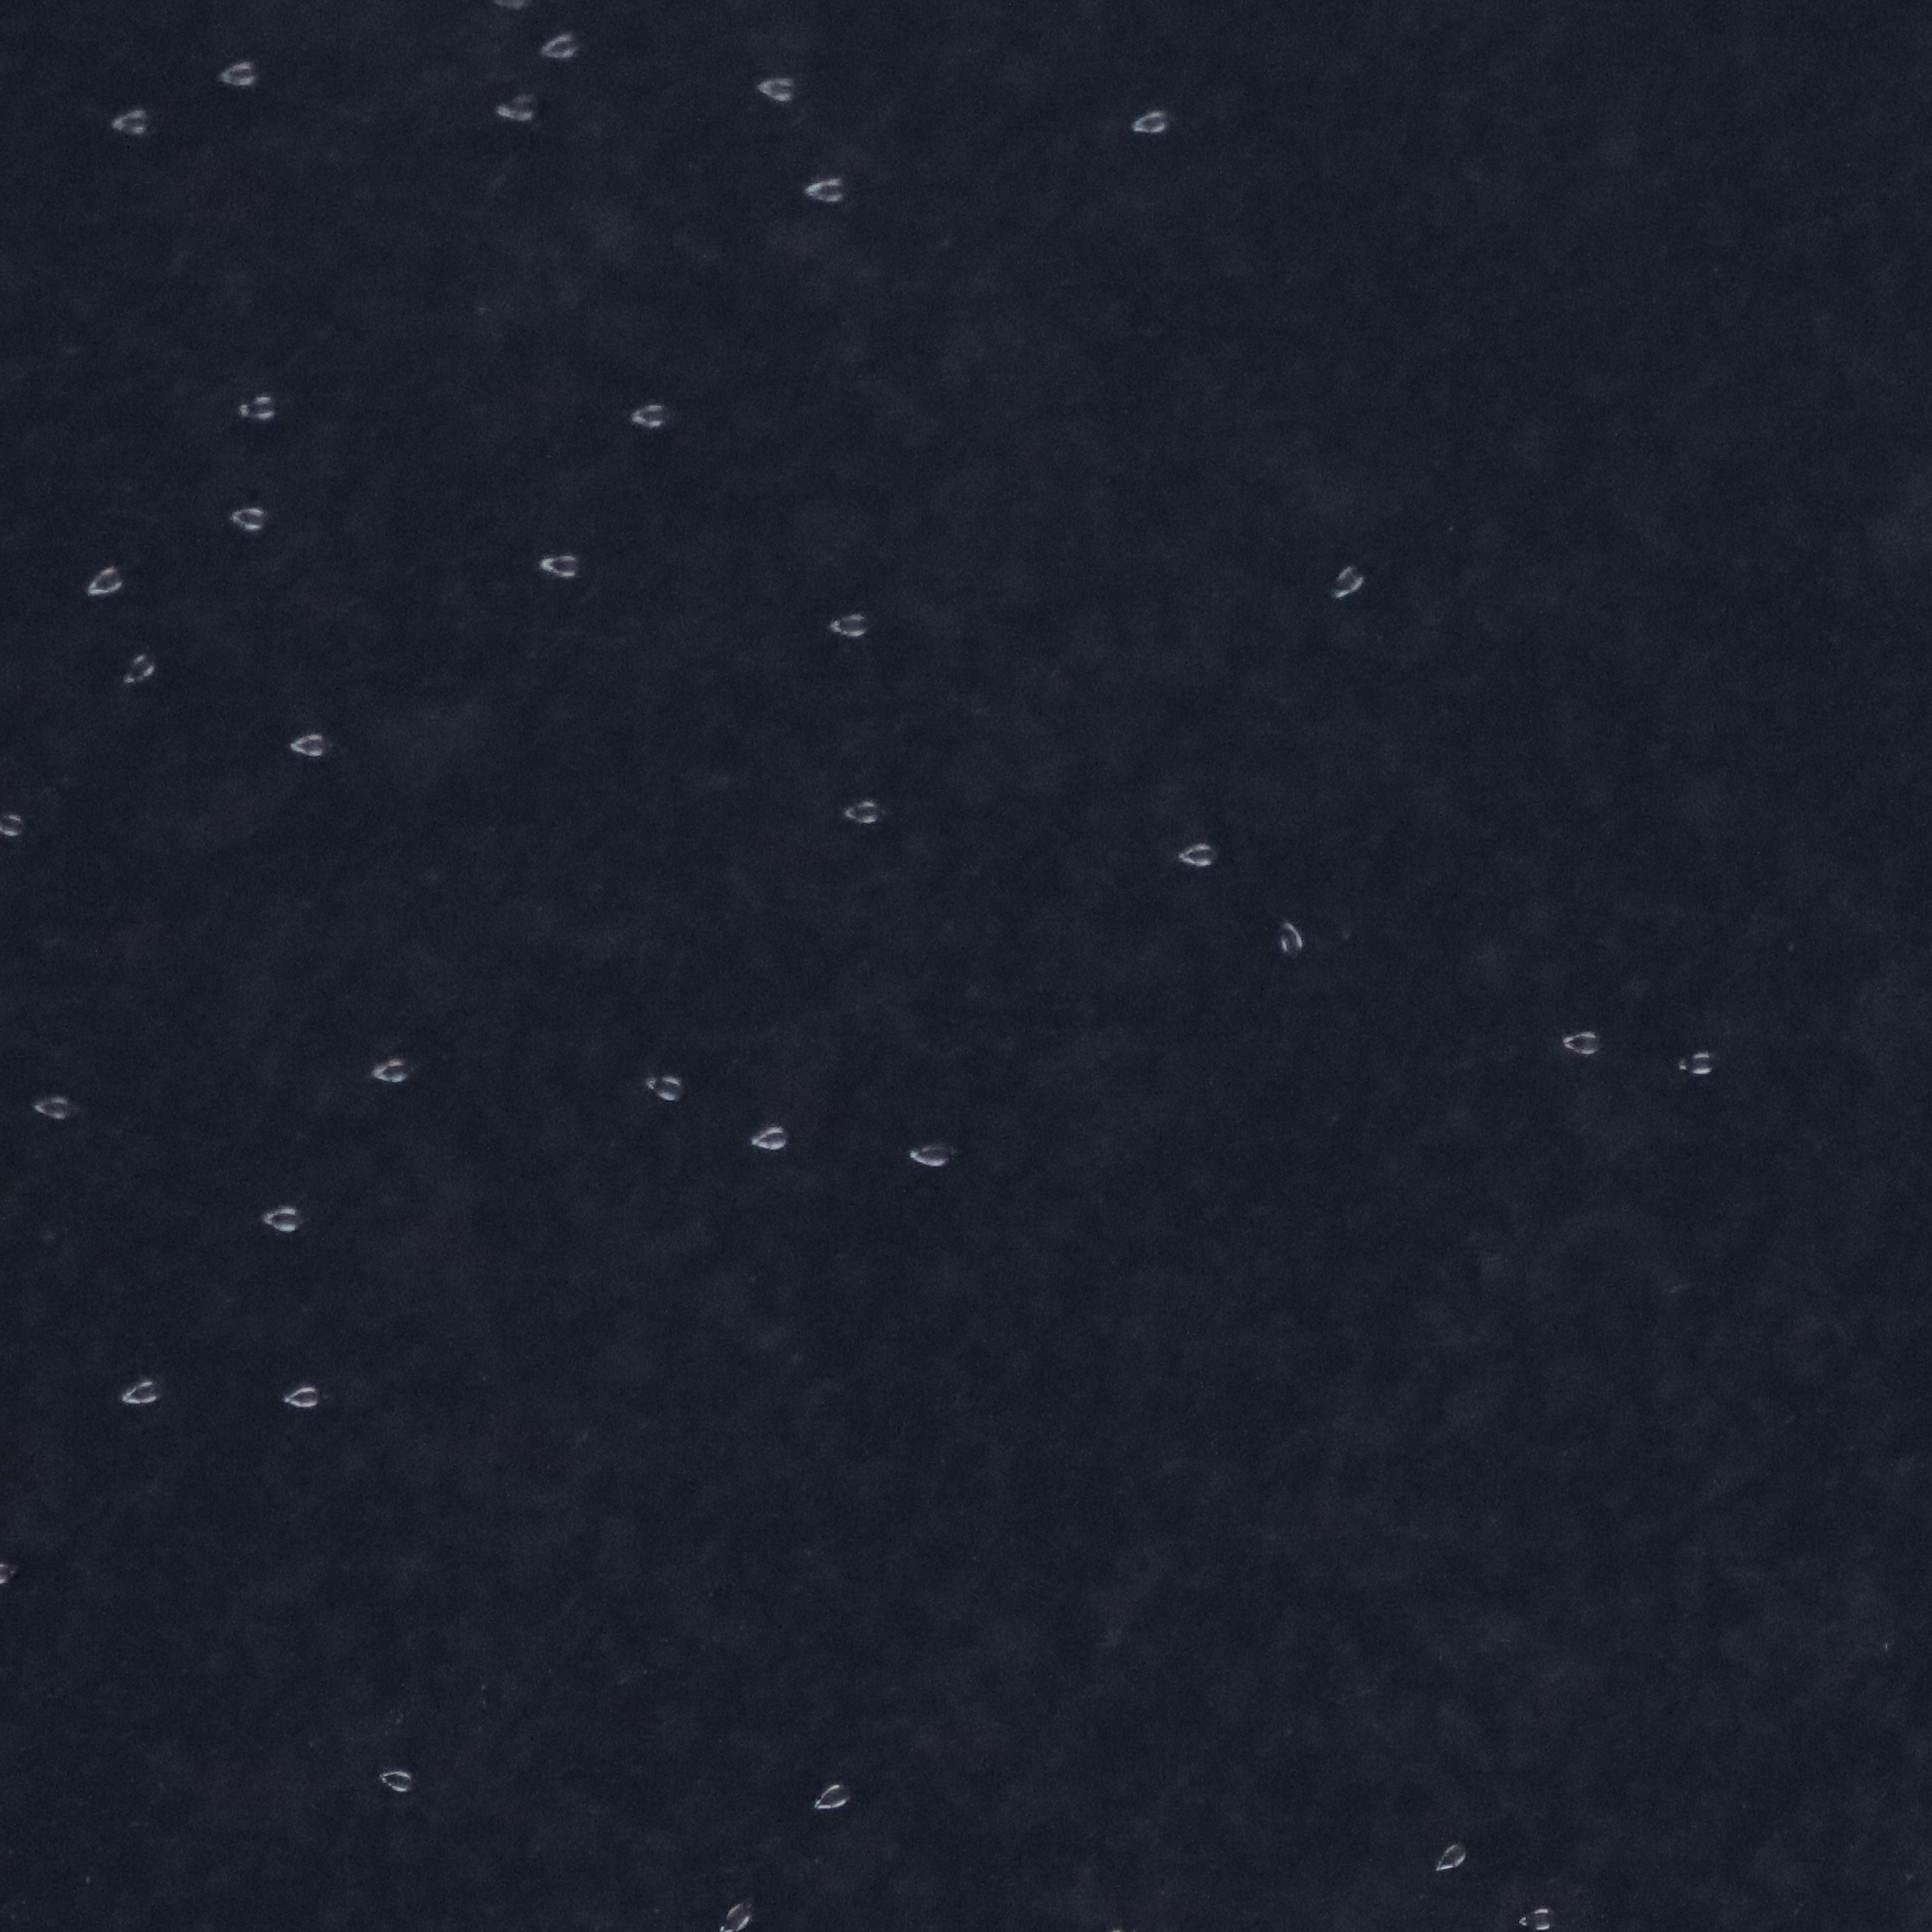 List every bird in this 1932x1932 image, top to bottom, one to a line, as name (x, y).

brant (568, 46)
brant (241, 73)
brant (780, 87)
brant (523, 110)
brant (133, 116)
brant (1152, 123)
brant (830, 195)
brant (259, 408)
brant (652, 416)
brant (251, 520)
brant (563, 566)
brant (107, 580)
brant (1348, 580)
brant (852, 625)
brant (139, 669)
brant (311, 745)
brant (865, 812)
brant (12, 825)
brant (1201, 855)
brant (1290, 940)
brant (1586, 1043)
brant (1698, 1064)
brant (393, 1069)
brant (667, 1086)
brant (54, 1108)
brant (773, 1138)
brant (934, 1152)
brant (287, 1219)
brant (145, 1391)
brant (306, 1397)
brant (400, 1780)
brant (834, 1797)
brant (1451, 1855)
brant (737, 1919)
brant (1537, 1919)